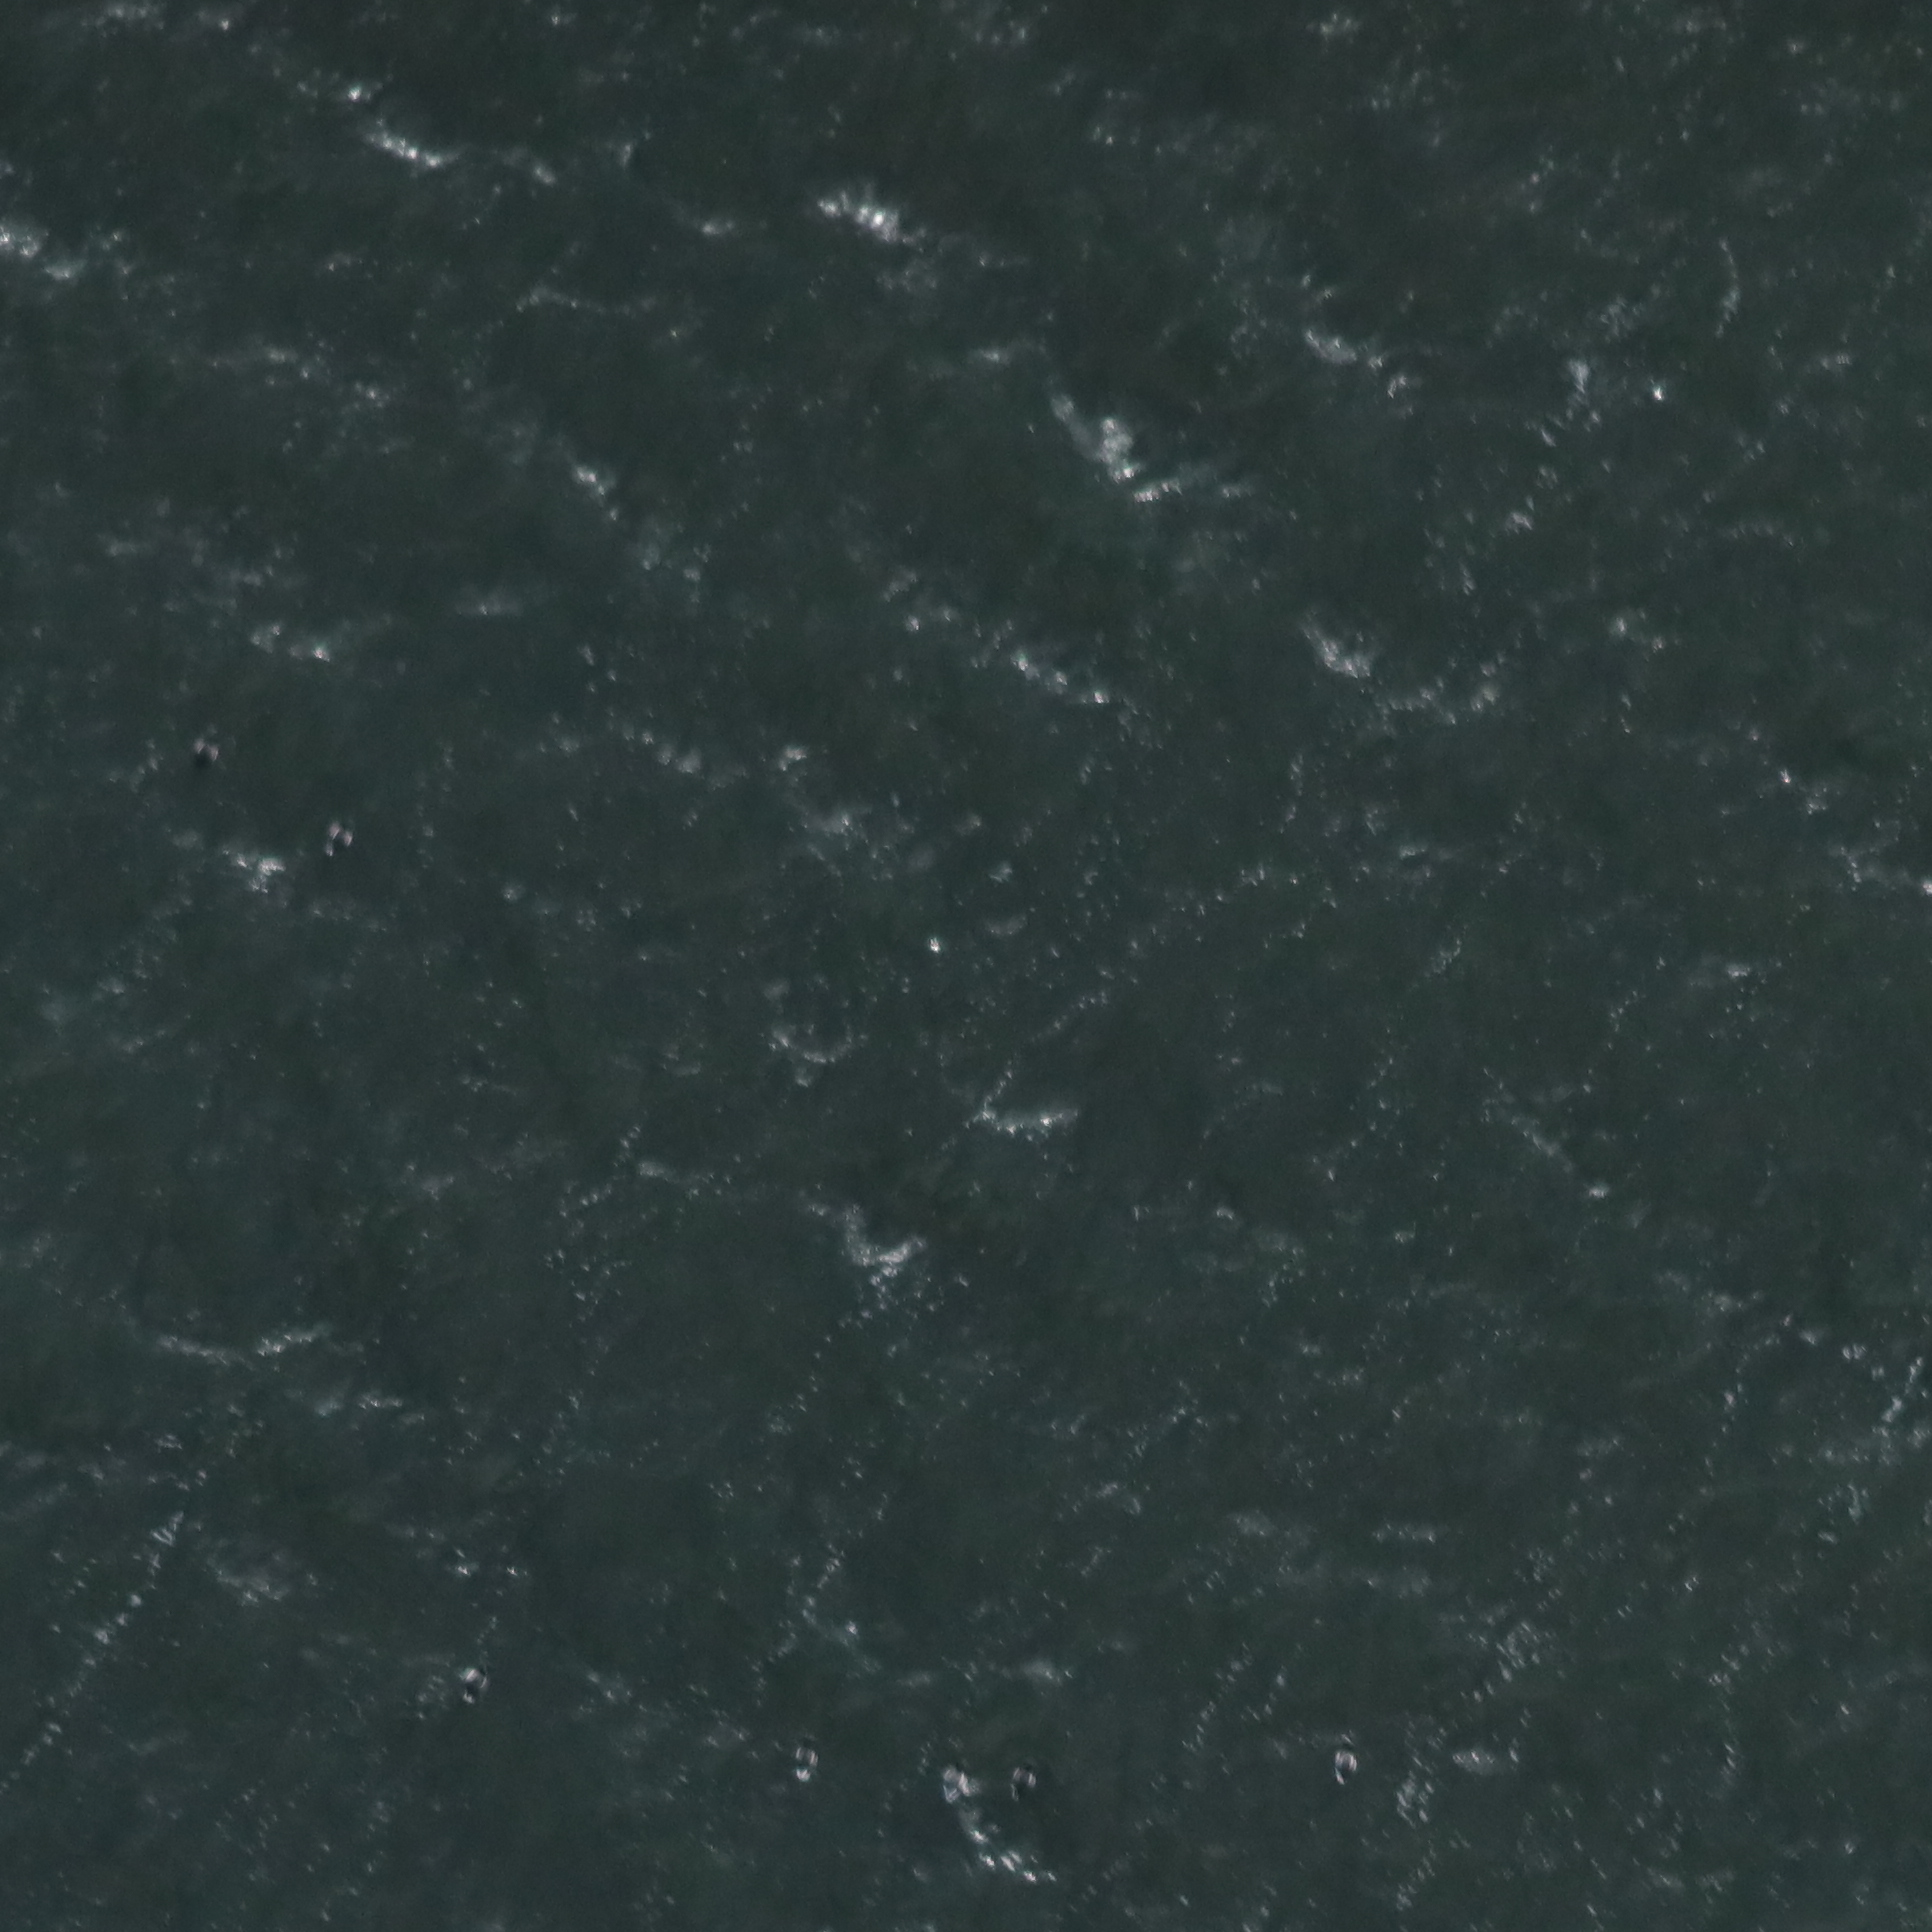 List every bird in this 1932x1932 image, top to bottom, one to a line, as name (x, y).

brant (204, 755)
brant (340, 841)
brant (473, 1685)
brant (805, 1759)
brant (1345, 1761)
brant (1024, 1783)
brant (953, 1786)